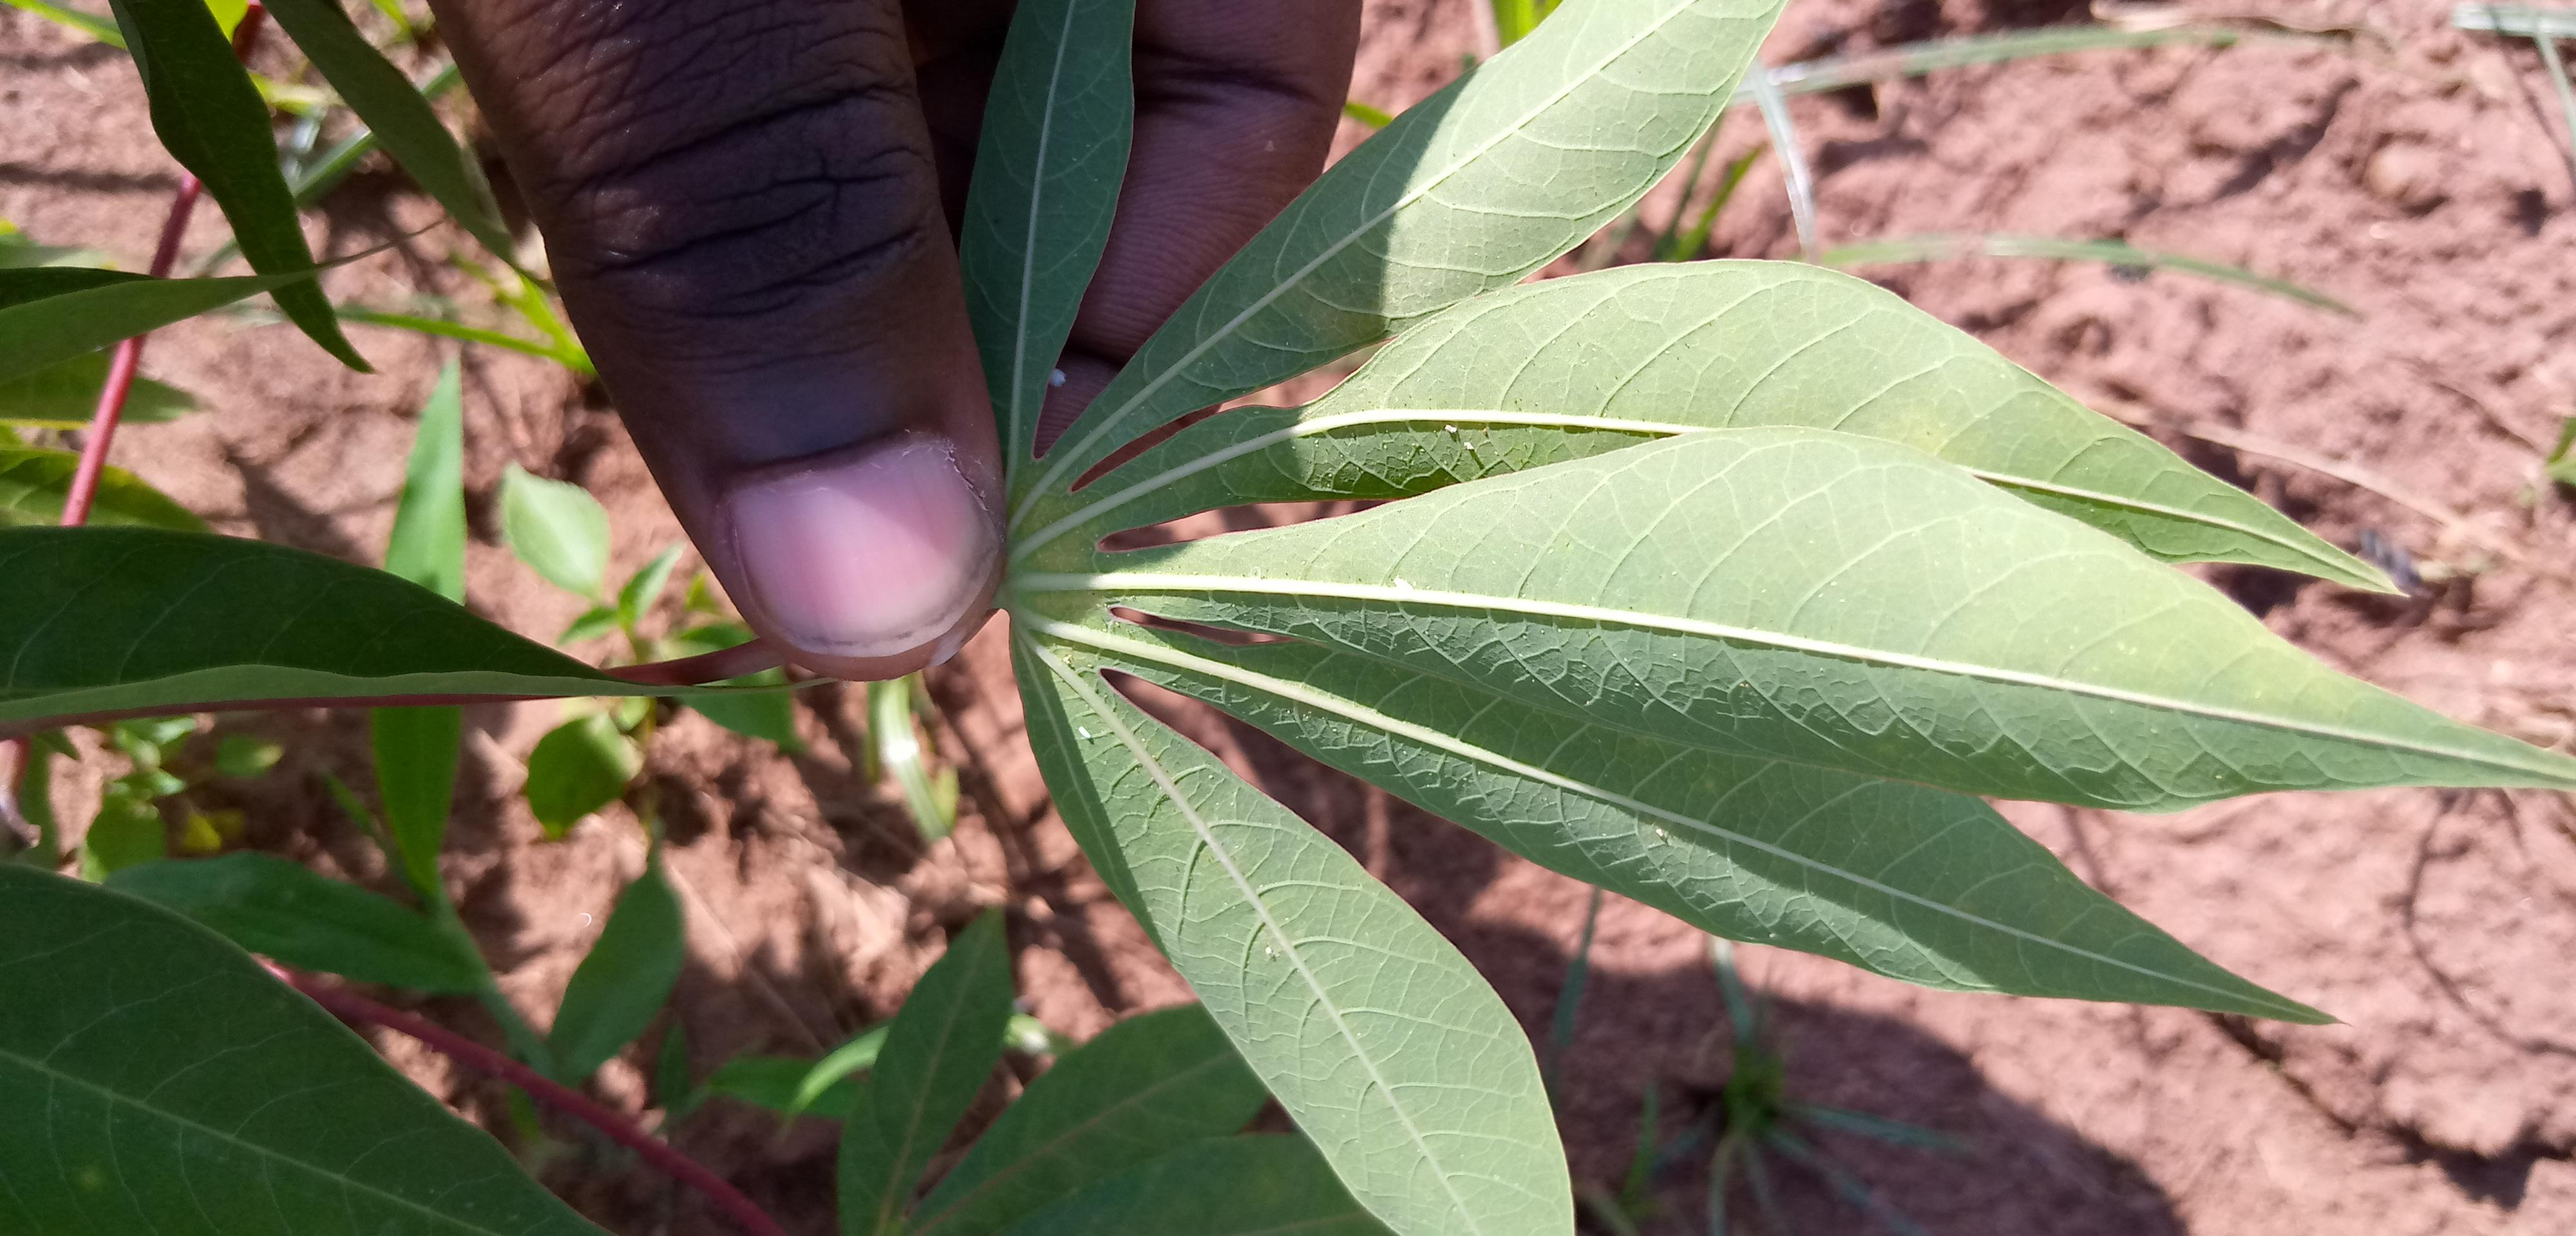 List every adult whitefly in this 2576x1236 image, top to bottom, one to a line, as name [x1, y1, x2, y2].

whitefly [1440, 415, 1457, 441]
whitefly [1459, 436, 1478, 458]
whitefly [1074, 716, 1098, 742]
whitefly [1656, 821, 1669, 848]
whitefly [1255, 942, 1280, 961]